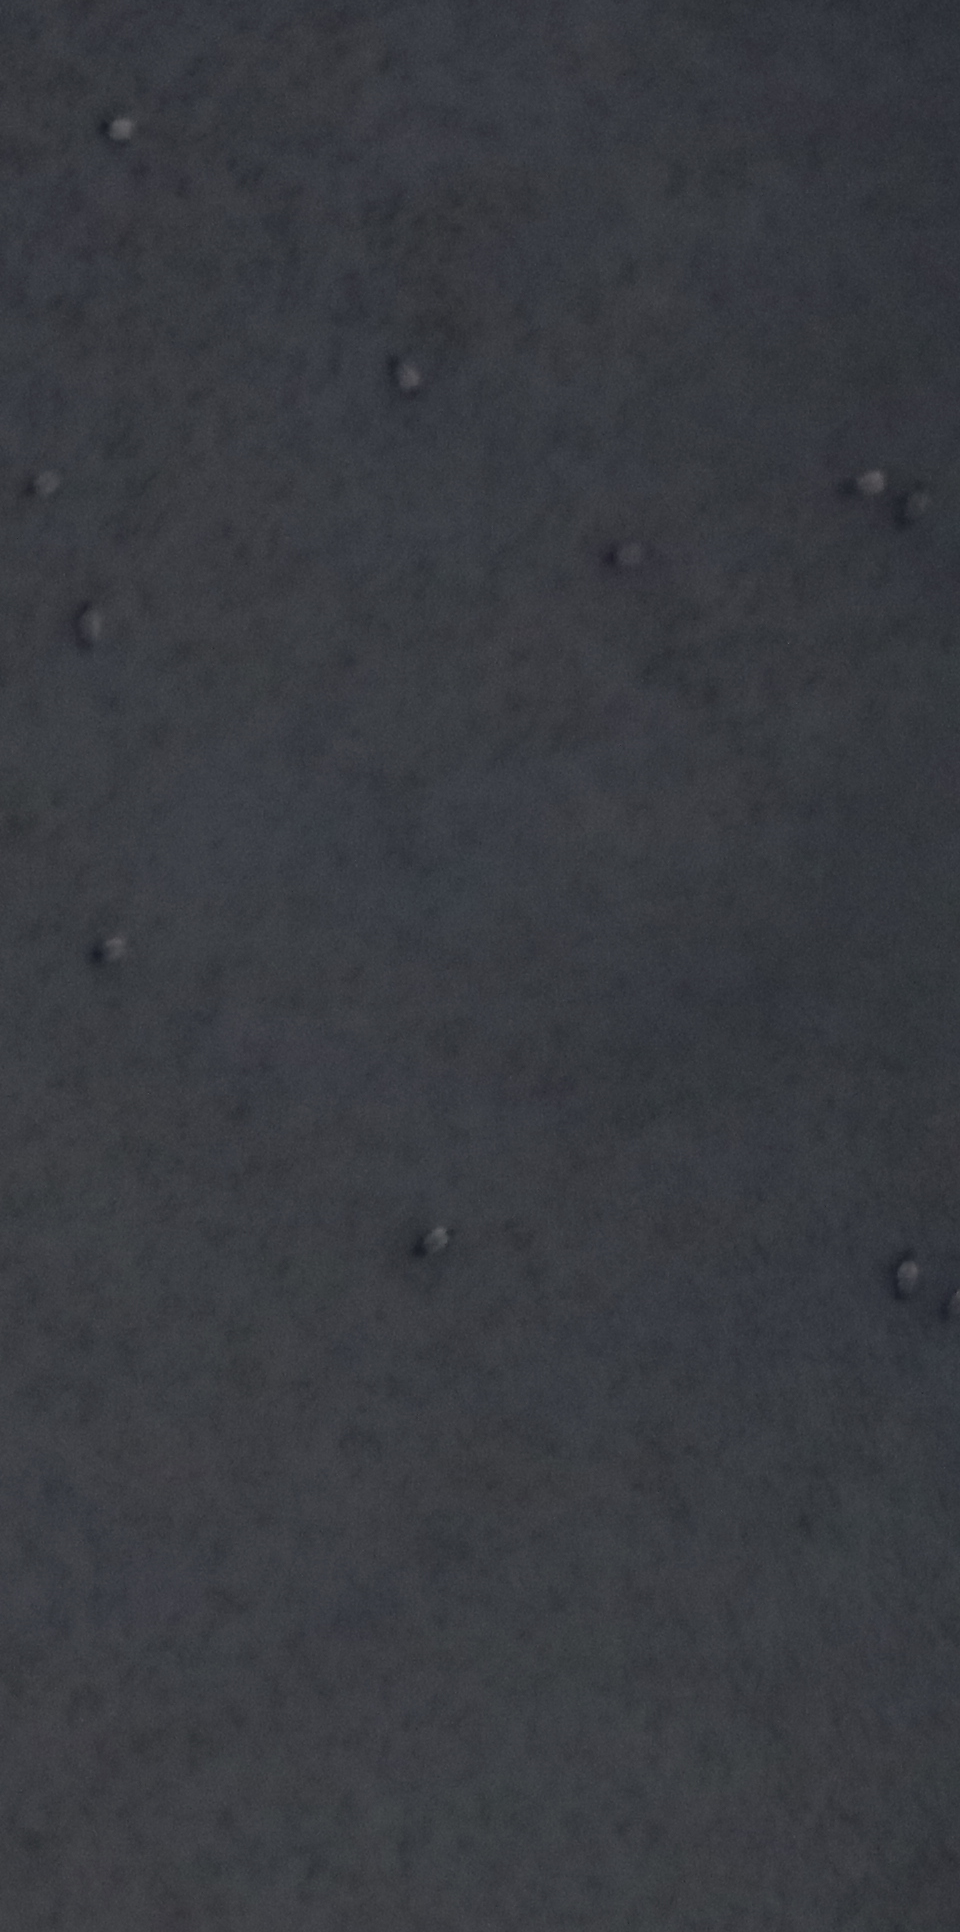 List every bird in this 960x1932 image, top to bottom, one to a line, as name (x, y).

Canada goose (120, 130)
Canada goose (407, 373)
Canada goose (862, 481)
Canada goose (45, 484)
Canada goose (916, 502)
Canada goose (629, 550)
Canada goose (87, 624)
Canada goose (116, 951)
Canada goose (440, 1241)
Canada goose (909, 1278)